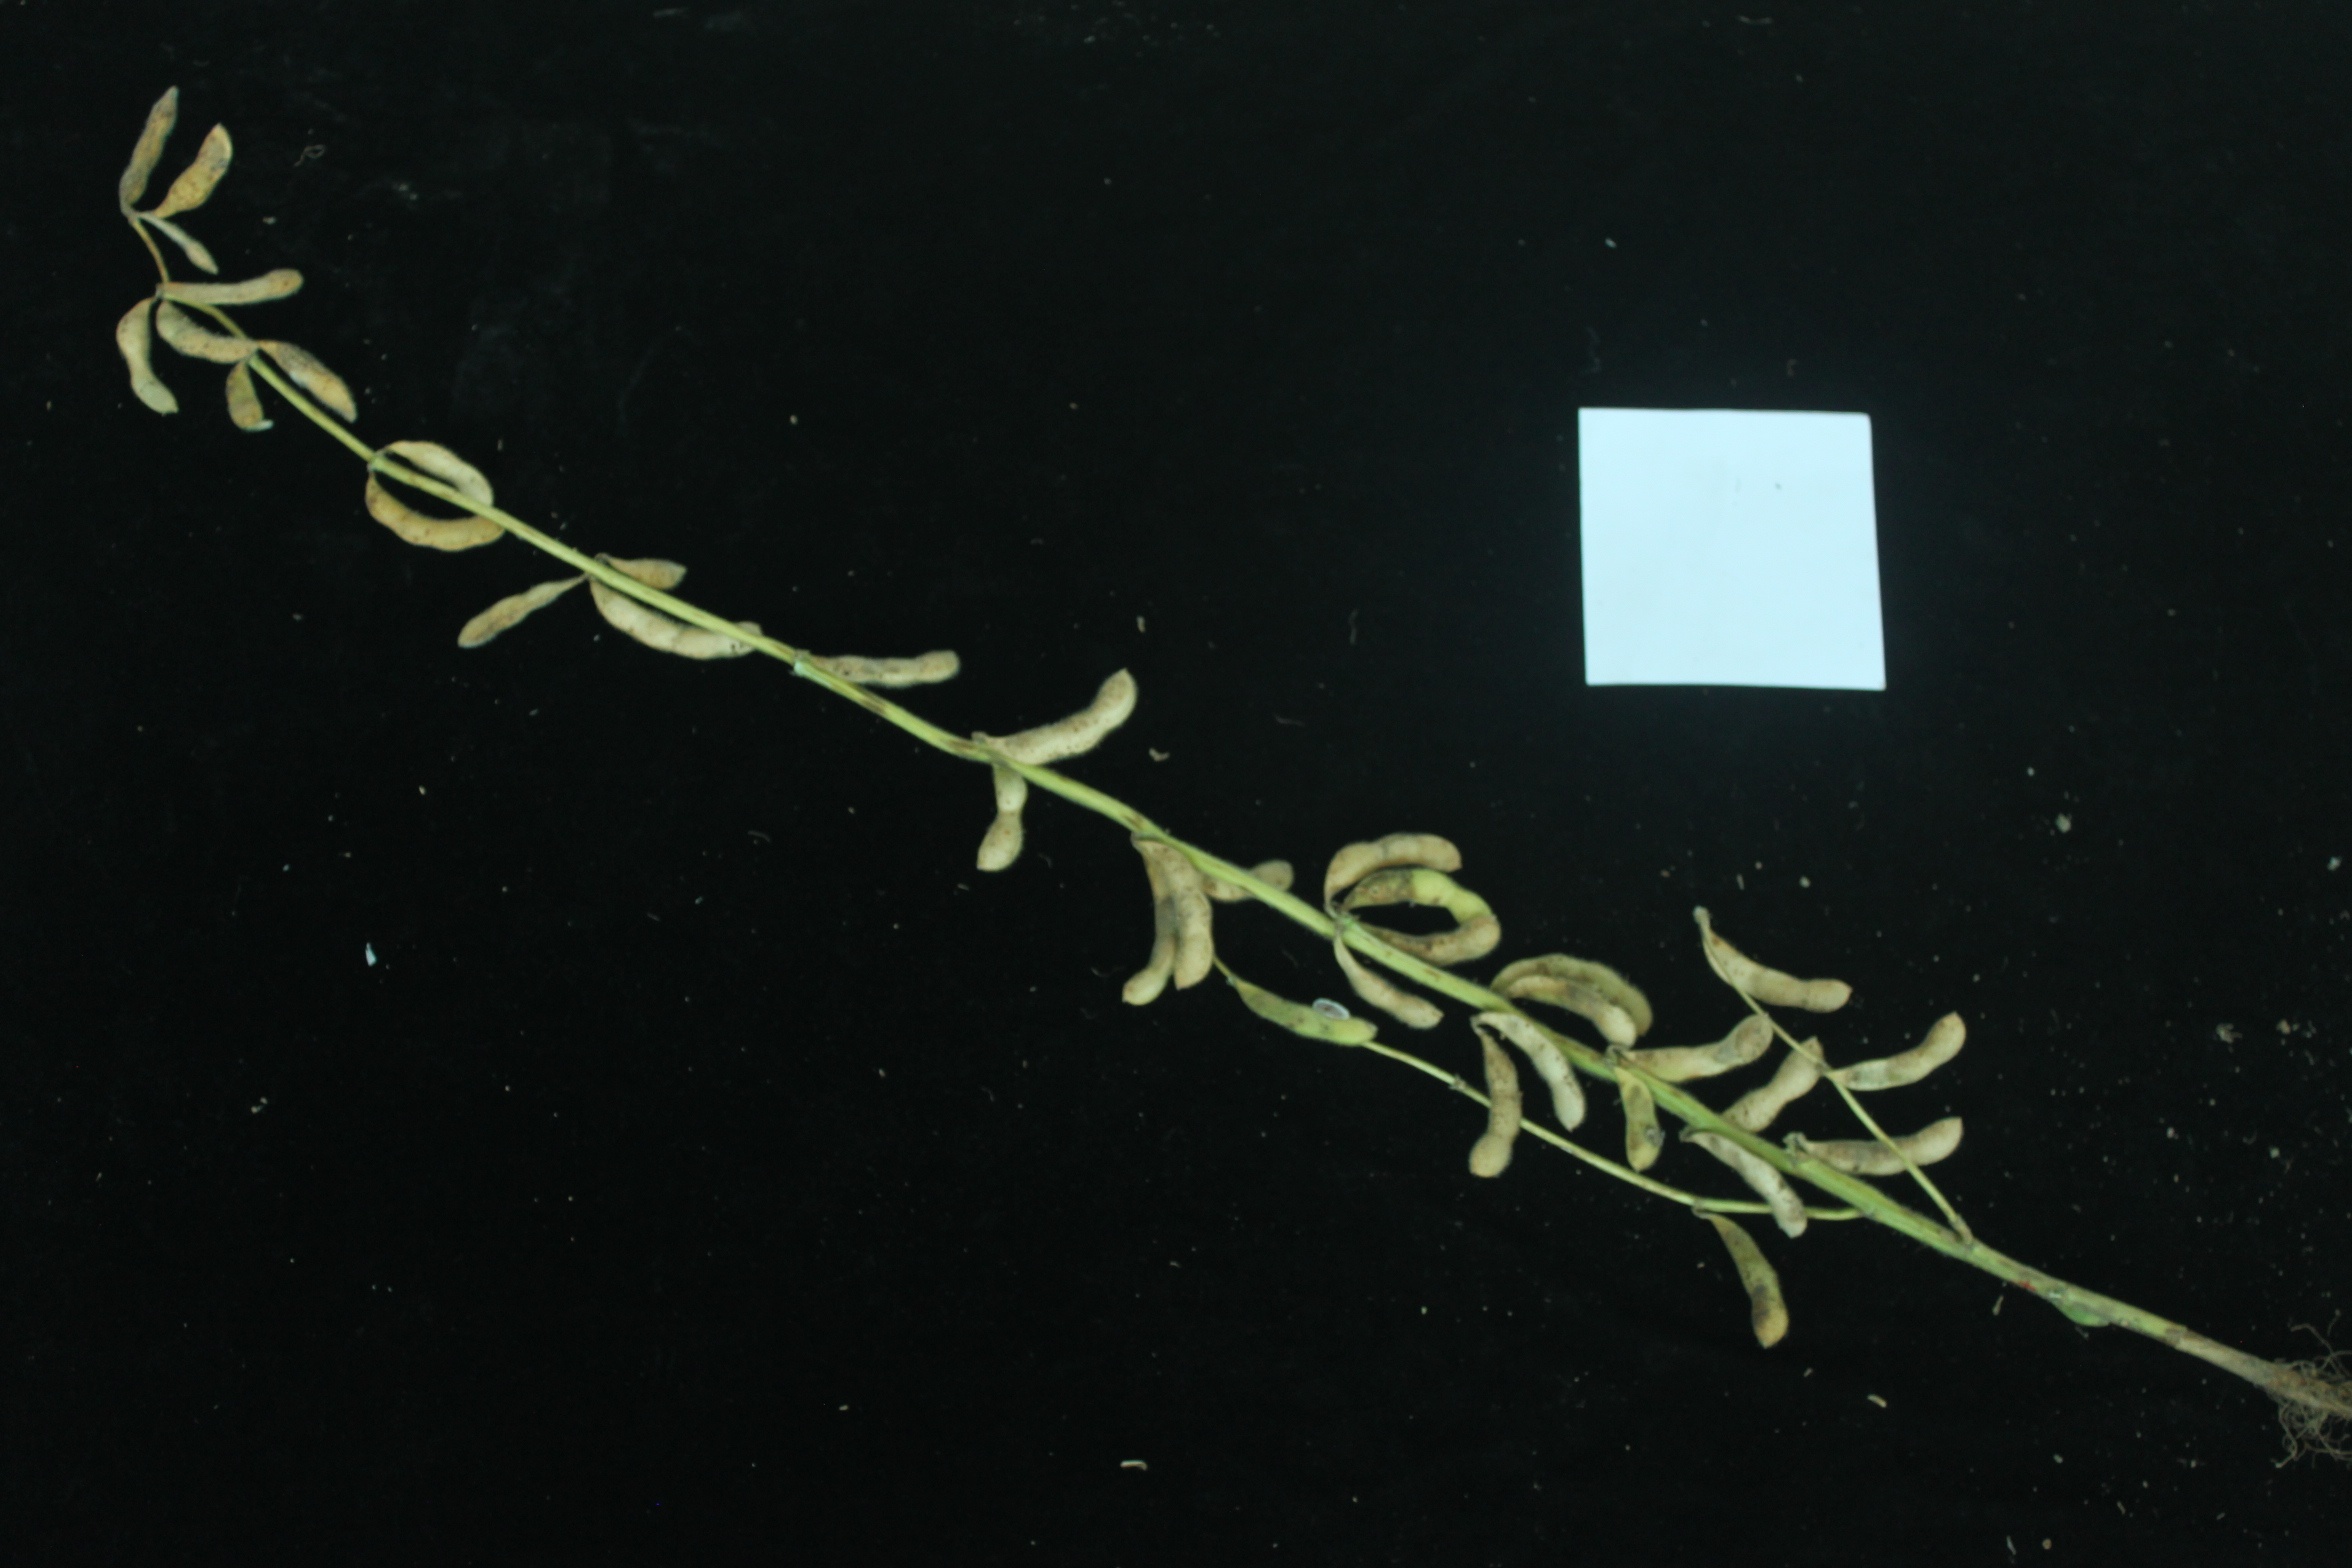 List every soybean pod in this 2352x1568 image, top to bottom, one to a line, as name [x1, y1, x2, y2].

soybean pod [119, 87, 177, 208]
soybean pod [149, 122, 230, 216]
soybean pod [144, 217, 217, 271]
soybean pod [159, 270, 301, 302]
soybean pod [115, 295, 176, 411]
soybean pod [157, 299, 258, 361]
soybean pod [255, 342, 355, 421]
soybean pod [225, 357, 272, 429]
soybean pod [382, 441, 492, 504]
soybean pod [365, 472, 503, 551]
soybean pod [605, 556, 686, 586]
soybean pod [458, 574, 585, 645]
soybean pod [589, 578, 762, 658]
soybean pod [805, 652, 957, 686]
soybean pod [979, 667, 1134, 763]
soybean pod [977, 763, 1024, 870]
soybean pod [1326, 834, 1462, 902]
soybean pod [1138, 840, 1211, 988]
soybean pod [1122, 842, 1178, 1003]
soybean pod [1196, 859, 1294, 901]
soybean pod [1342, 870, 1489, 924]
soybean pod [1363, 915, 1500, 963]
soybean pod [1701, 917, 1850, 1012]
soybean pod [1334, 927, 1443, 1026]
soybean pod [1492, 954, 1651, 1034]
soybean pod [1504, 975, 1636, 1045]
soybean pod [1233, 978, 1376, 1044]
soybean pod [1478, 1011, 1584, 1131]
soybean pod [1826, 1012, 1964, 1091]
soybean pod [1619, 1014, 1773, 1080]
soybean pod [1469, 1034, 1520, 1175]
soybean pod [1721, 1037, 1823, 1132]
soybean pod [1613, 1066, 1660, 1171]
soybean pod [1799, 1117, 1963, 1174]
soybean pod [1687, 1132, 1805, 1238]
soybean pod [1700, 1214, 1786, 1349]